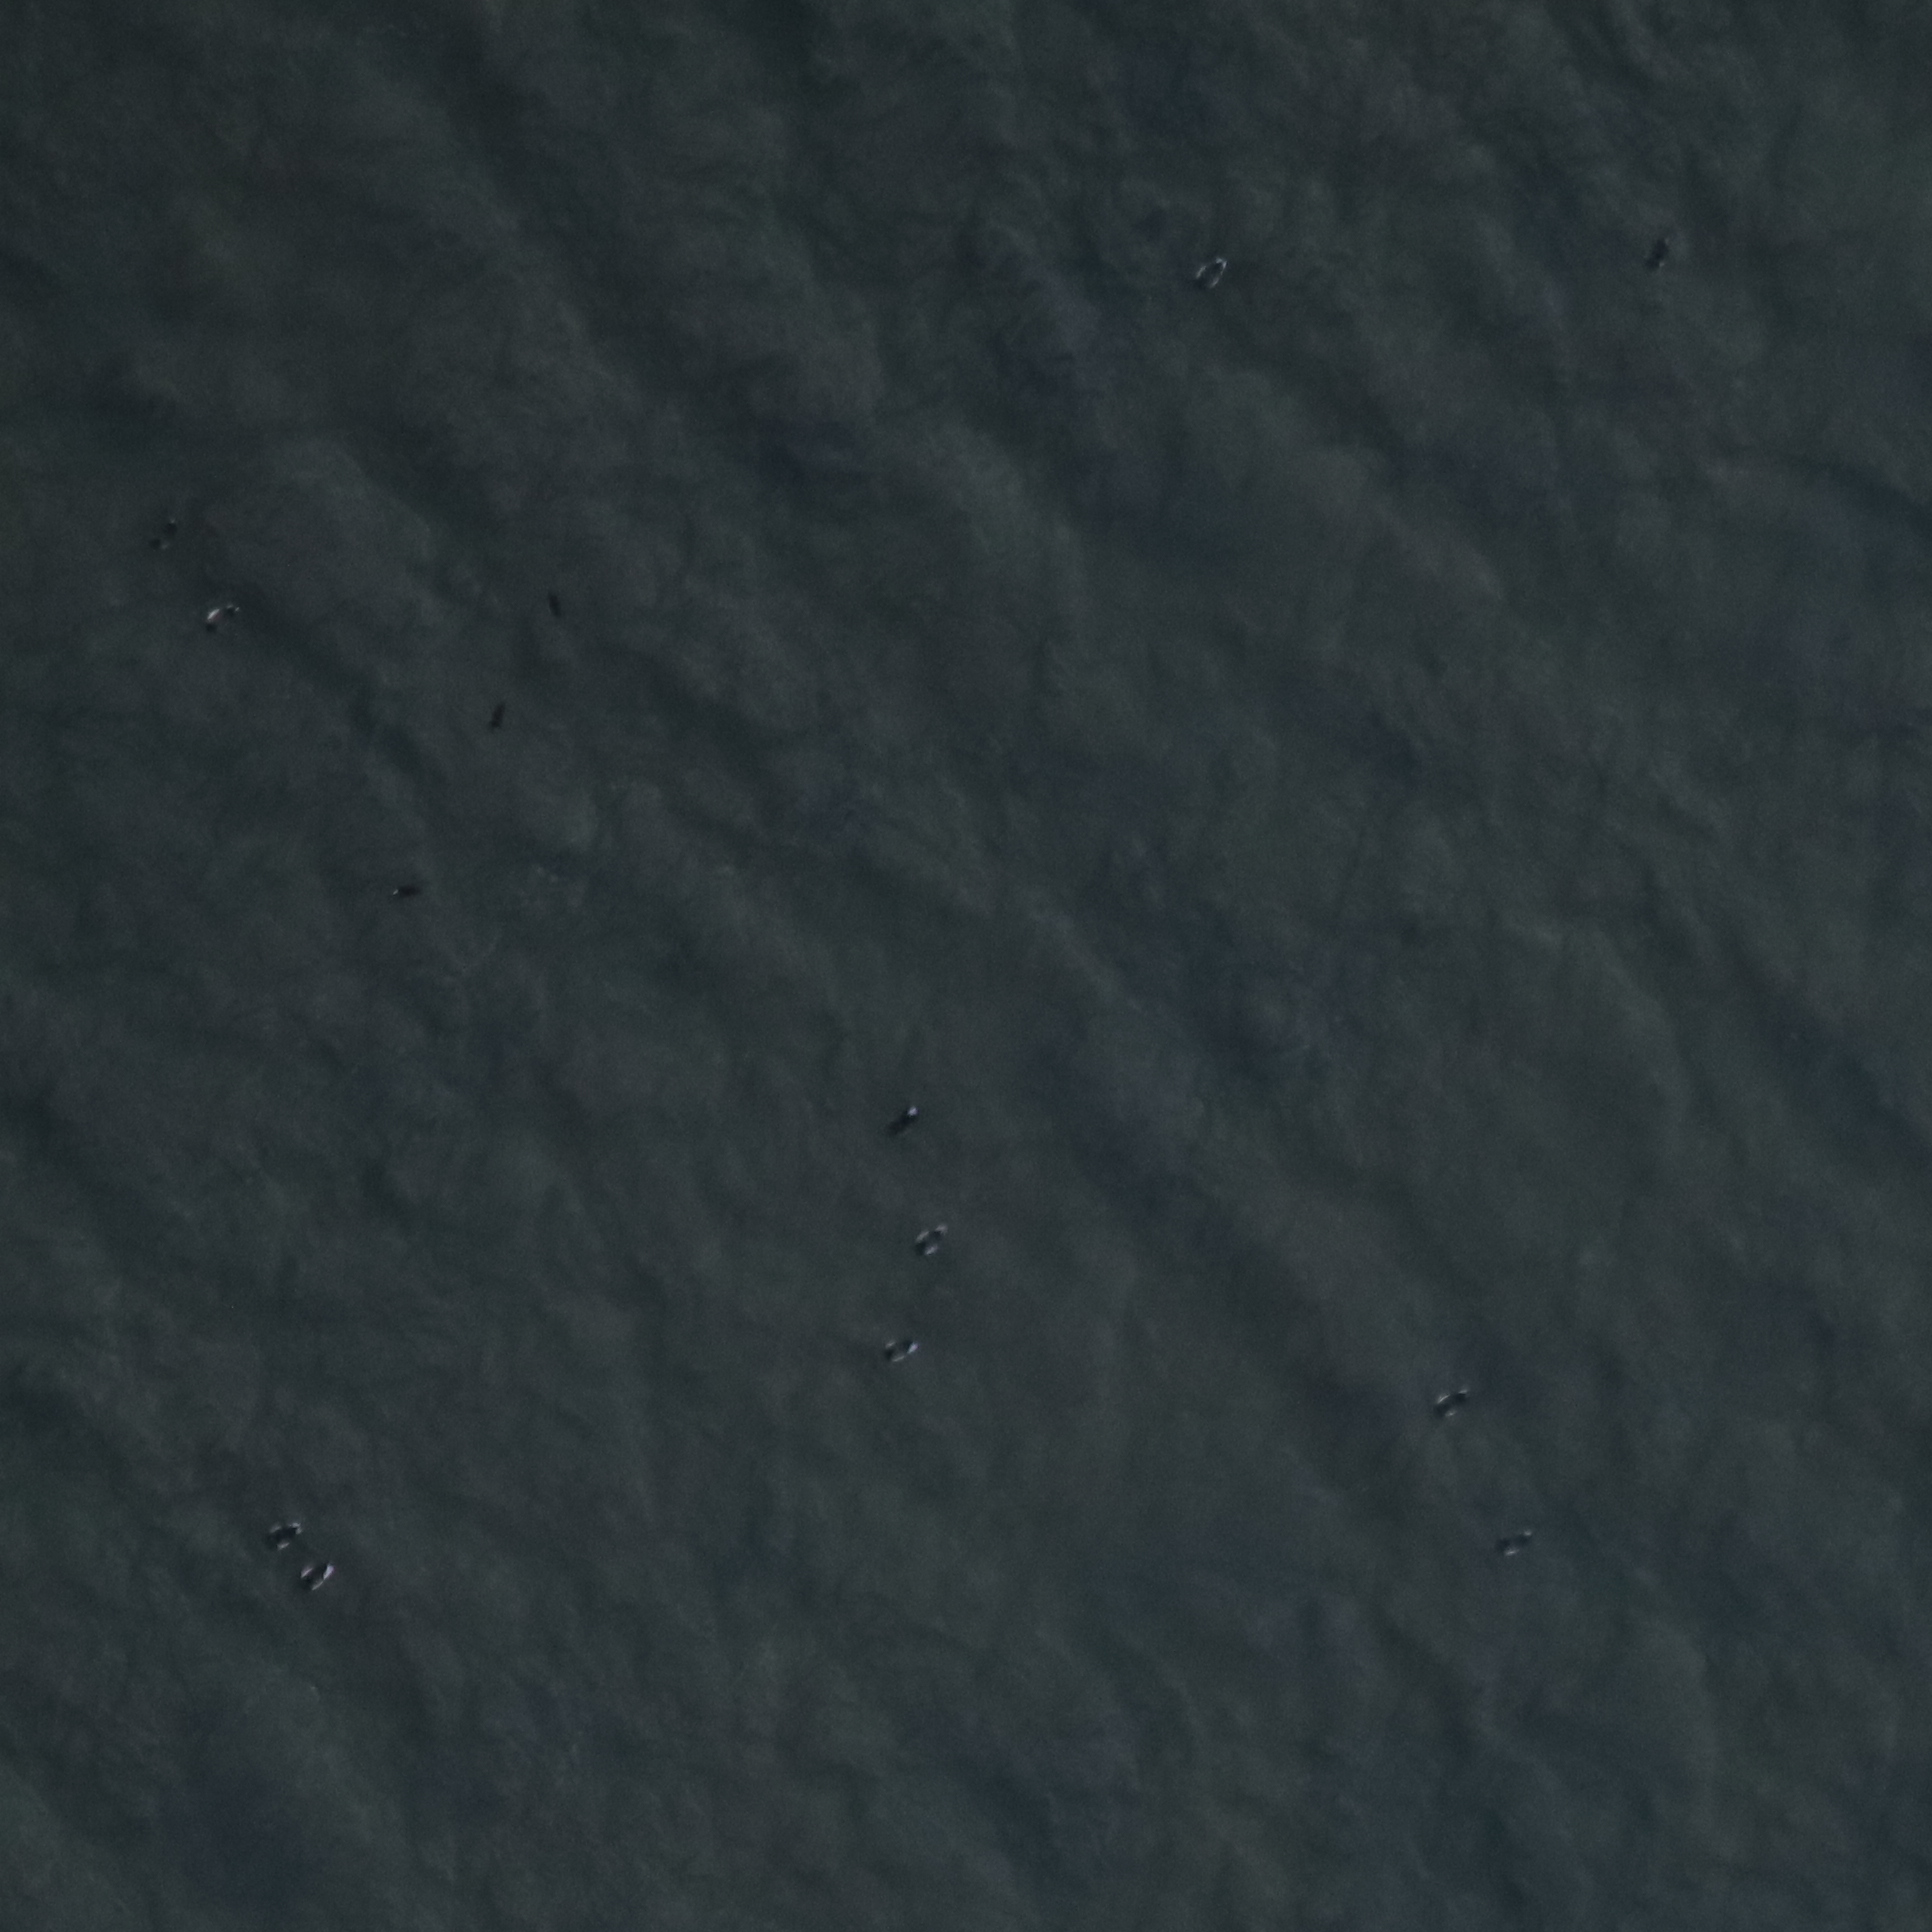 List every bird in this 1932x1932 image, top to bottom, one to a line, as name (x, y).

other bird (1659, 253)
brant (1210, 274)
brant (169, 538)
other bird (554, 601)
brant (220, 620)
other bird (501, 715)
other bird (405, 893)
other bird (899, 1122)
brant (933, 1243)
brant (899, 1350)
brant (1454, 1400)
brant (284, 1537)
brant (1510, 1538)
brant (318, 1574)